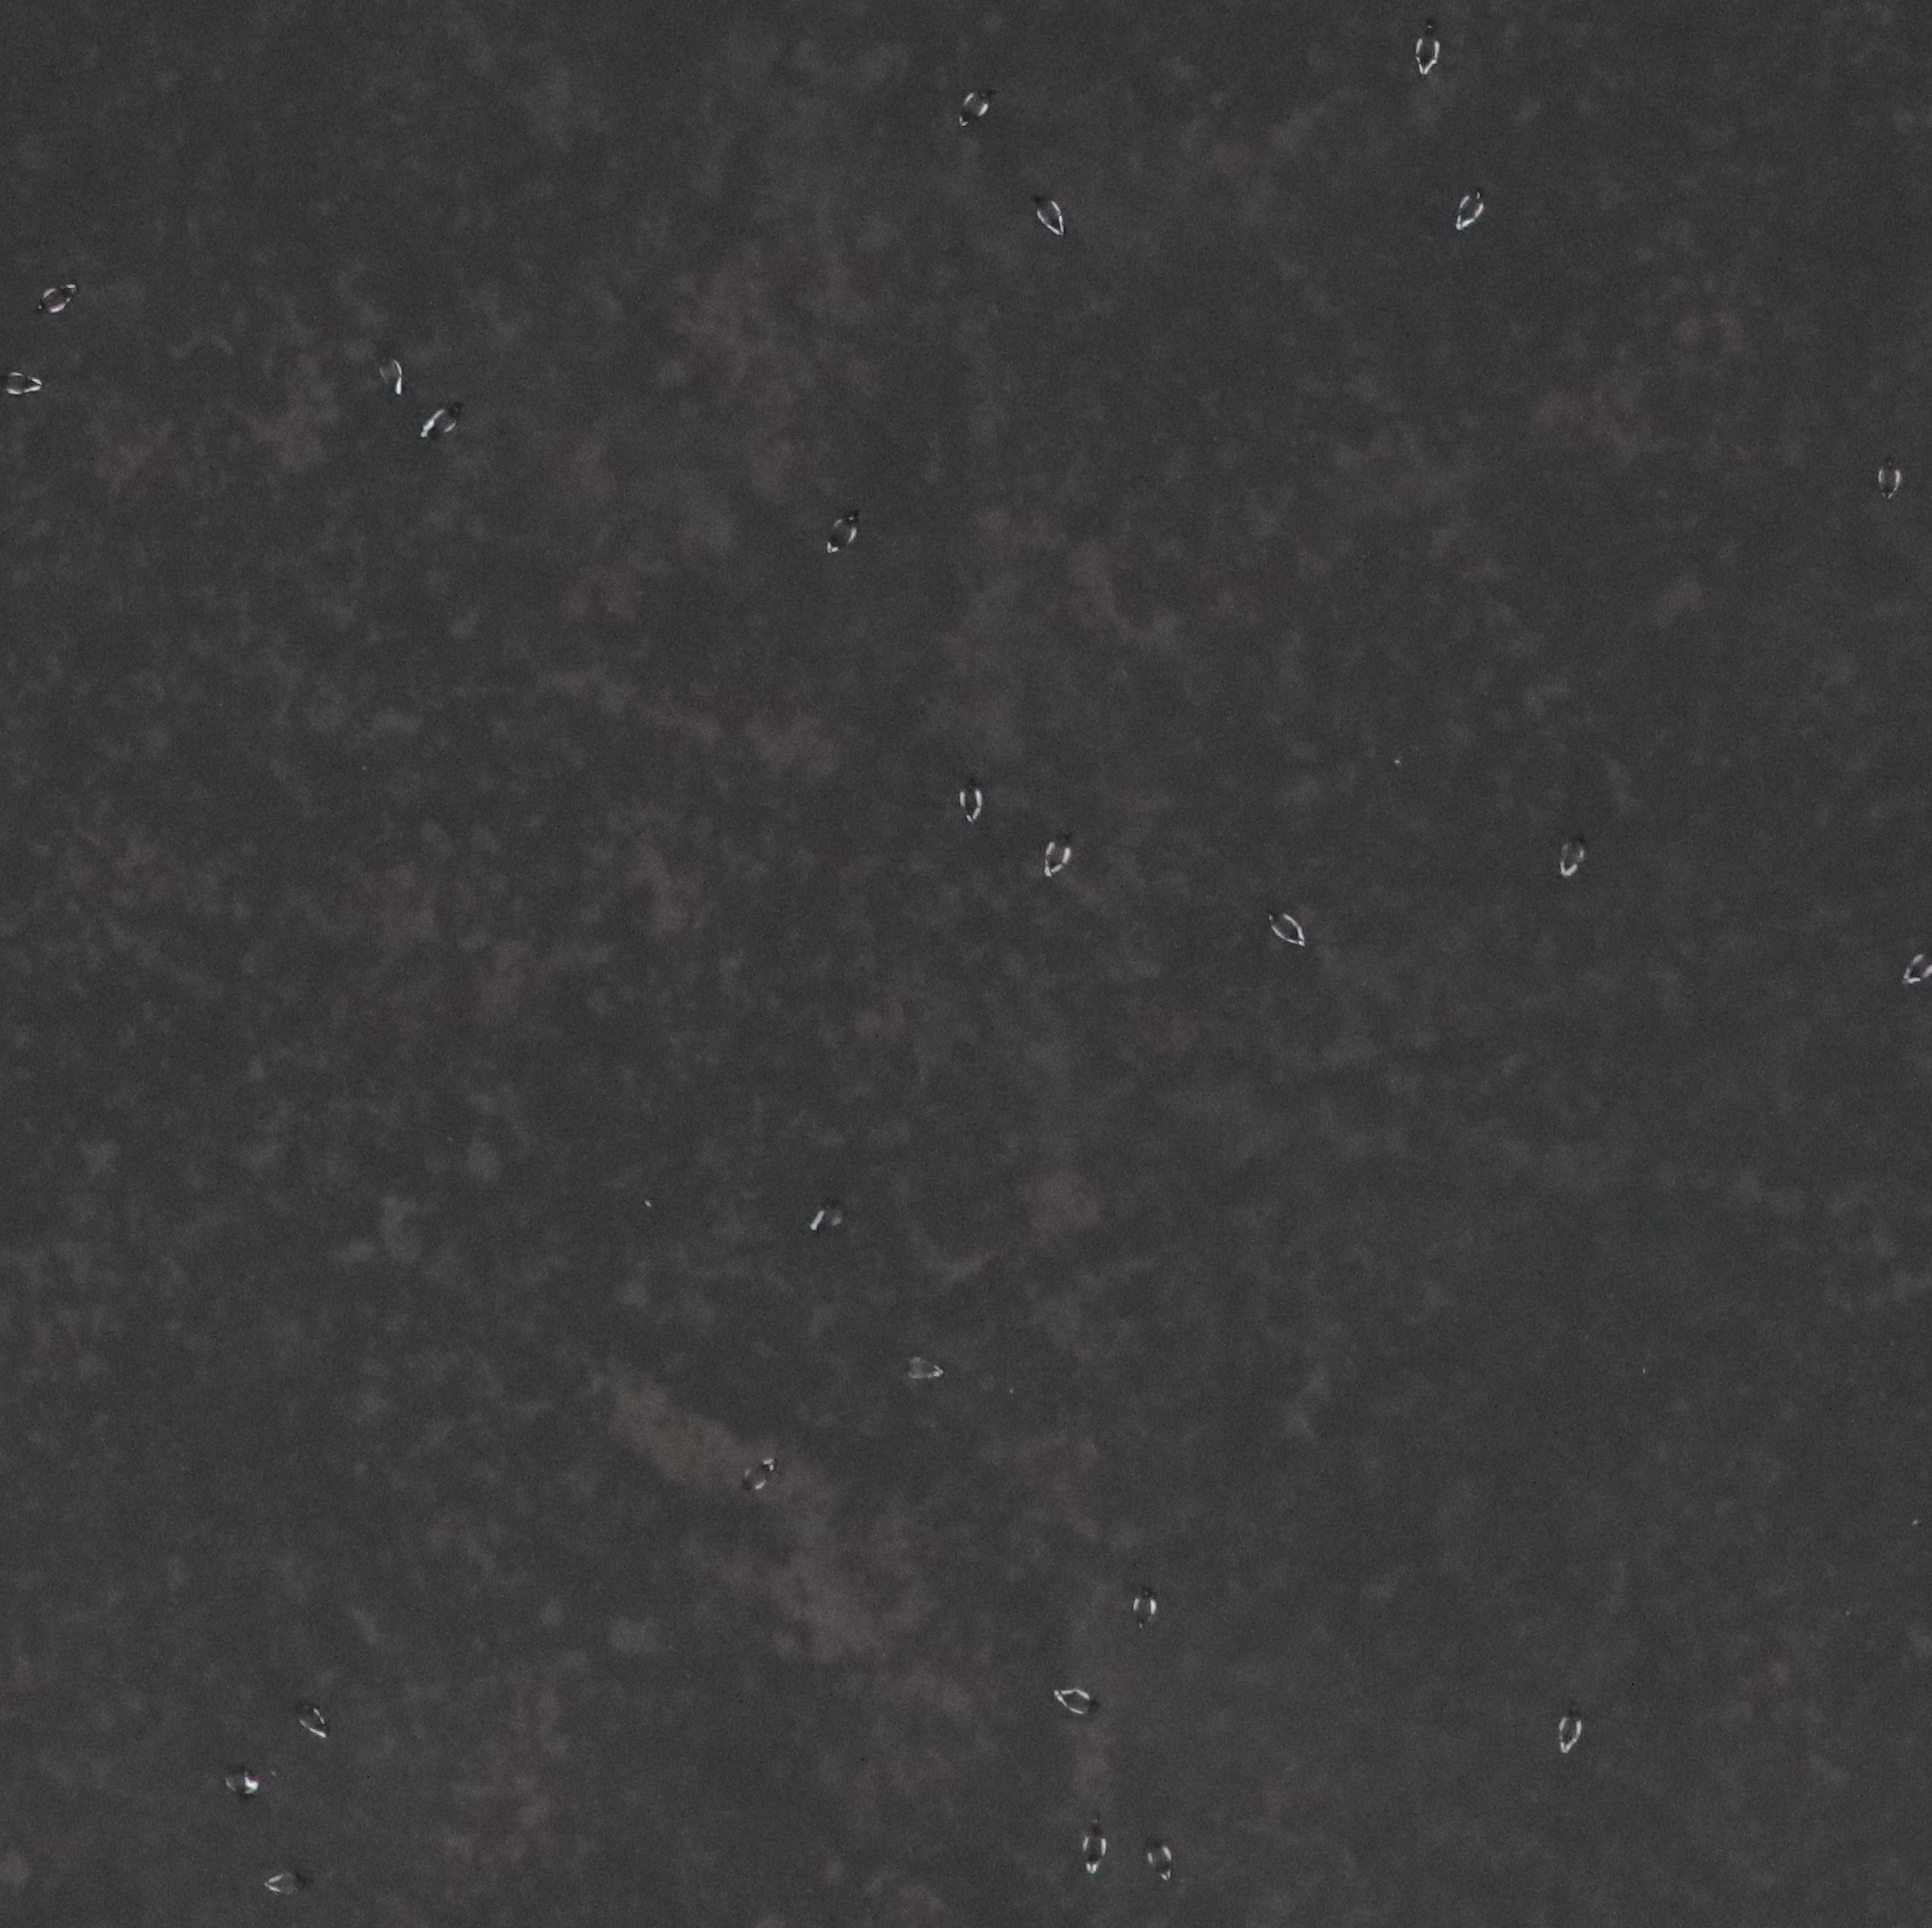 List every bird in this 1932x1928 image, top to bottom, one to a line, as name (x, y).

brant (1427, 49)
brant (974, 105)
brant (1469, 210)
brant (1049, 215)
brant (55, 299)
brant (394, 373)
brant (19, 383)
brant (442, 419)
brant (1889, 480)
brant (841, 532)
brant (970, 801)
brant (1056, 856)
brant (1571, 857)
brant (1285, 927)
brant (1920, 967)
brant (828, 1215)
brant (922, 1368)
brant (758, 1475)
brant (1143, 1606)
brant (1076, 1701)
brant (314, 1720)
brant (1569, 1730)
brant (240, 1780)
brant (1093, 1848)
brant (1159, 1859)
brant (287, 1881)